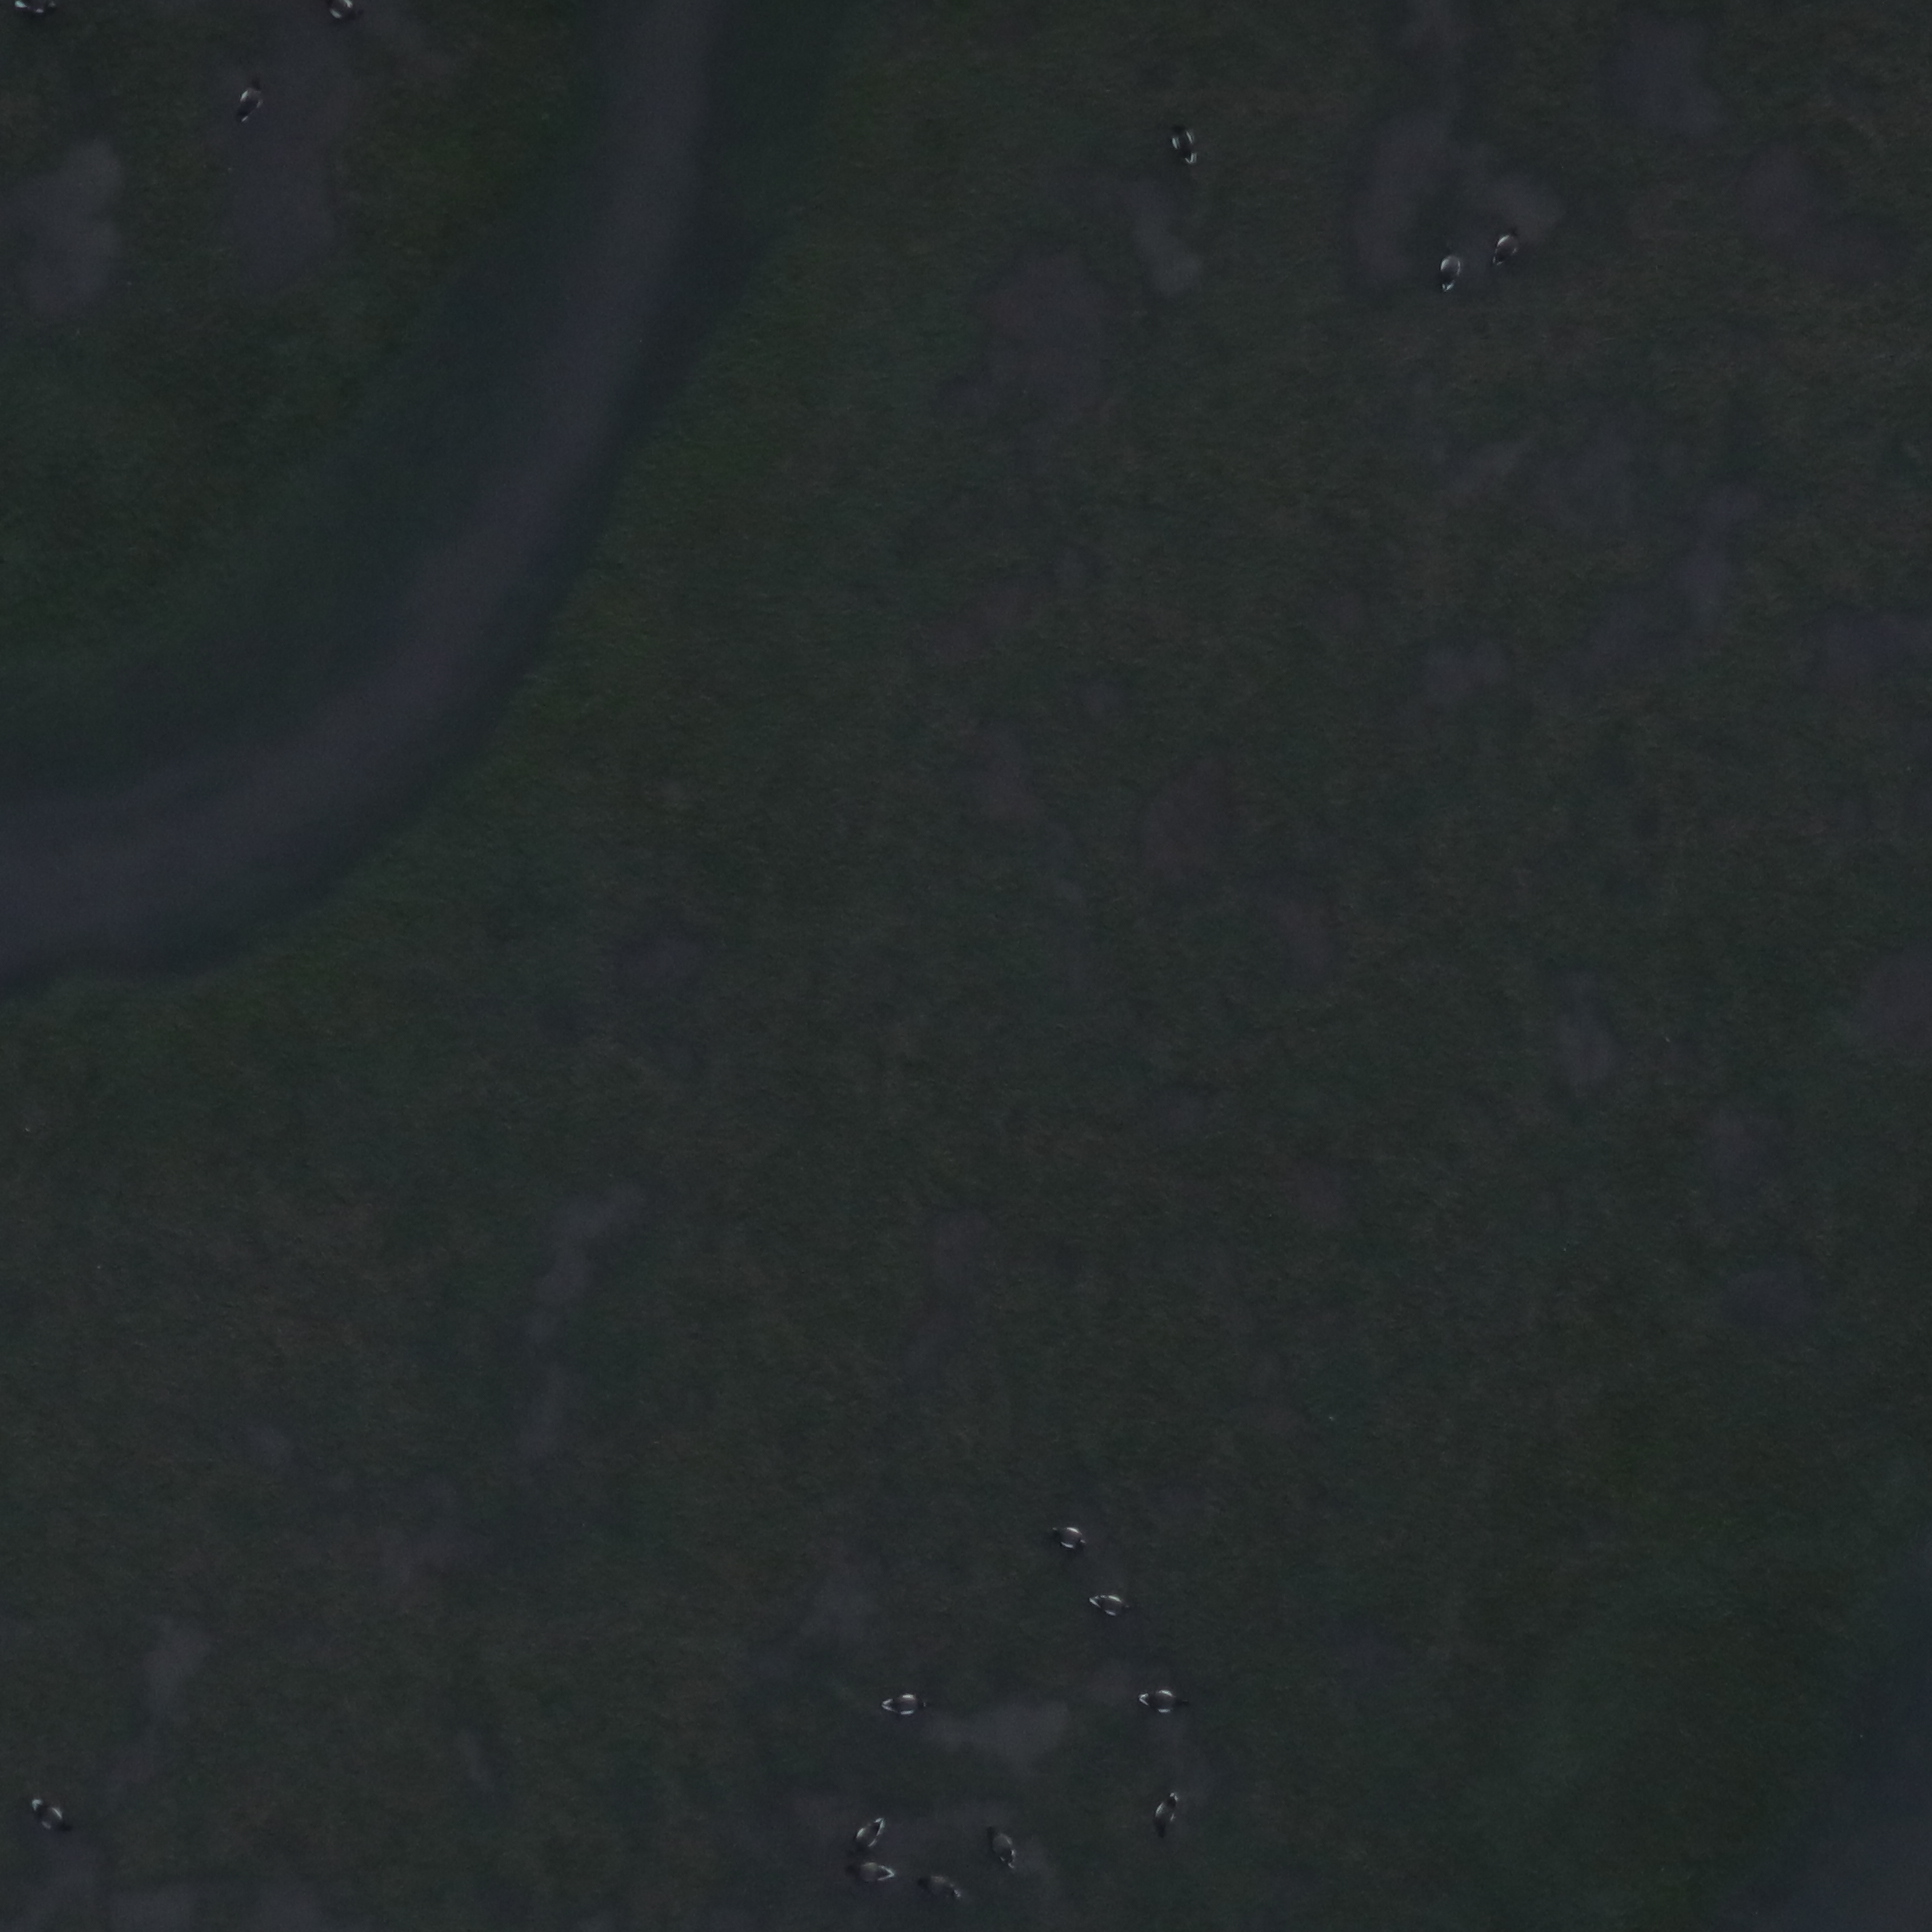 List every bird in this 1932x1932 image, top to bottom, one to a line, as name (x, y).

brant (39, 6)
brant (339, 6)
brant (250, 101)
brant (1184, 143)
brant (1509, 247)
brant (1452, 271)
brant (1068, 1539)
brant (1109, 1605)
brant (1162, 1702)
brant (905, 1704)
brant (1166, 1812)
brant (50, 1815)
brant (867, 1832)
brant (1001, 1850)
brant (866, 1872)
brant (940, 1887)